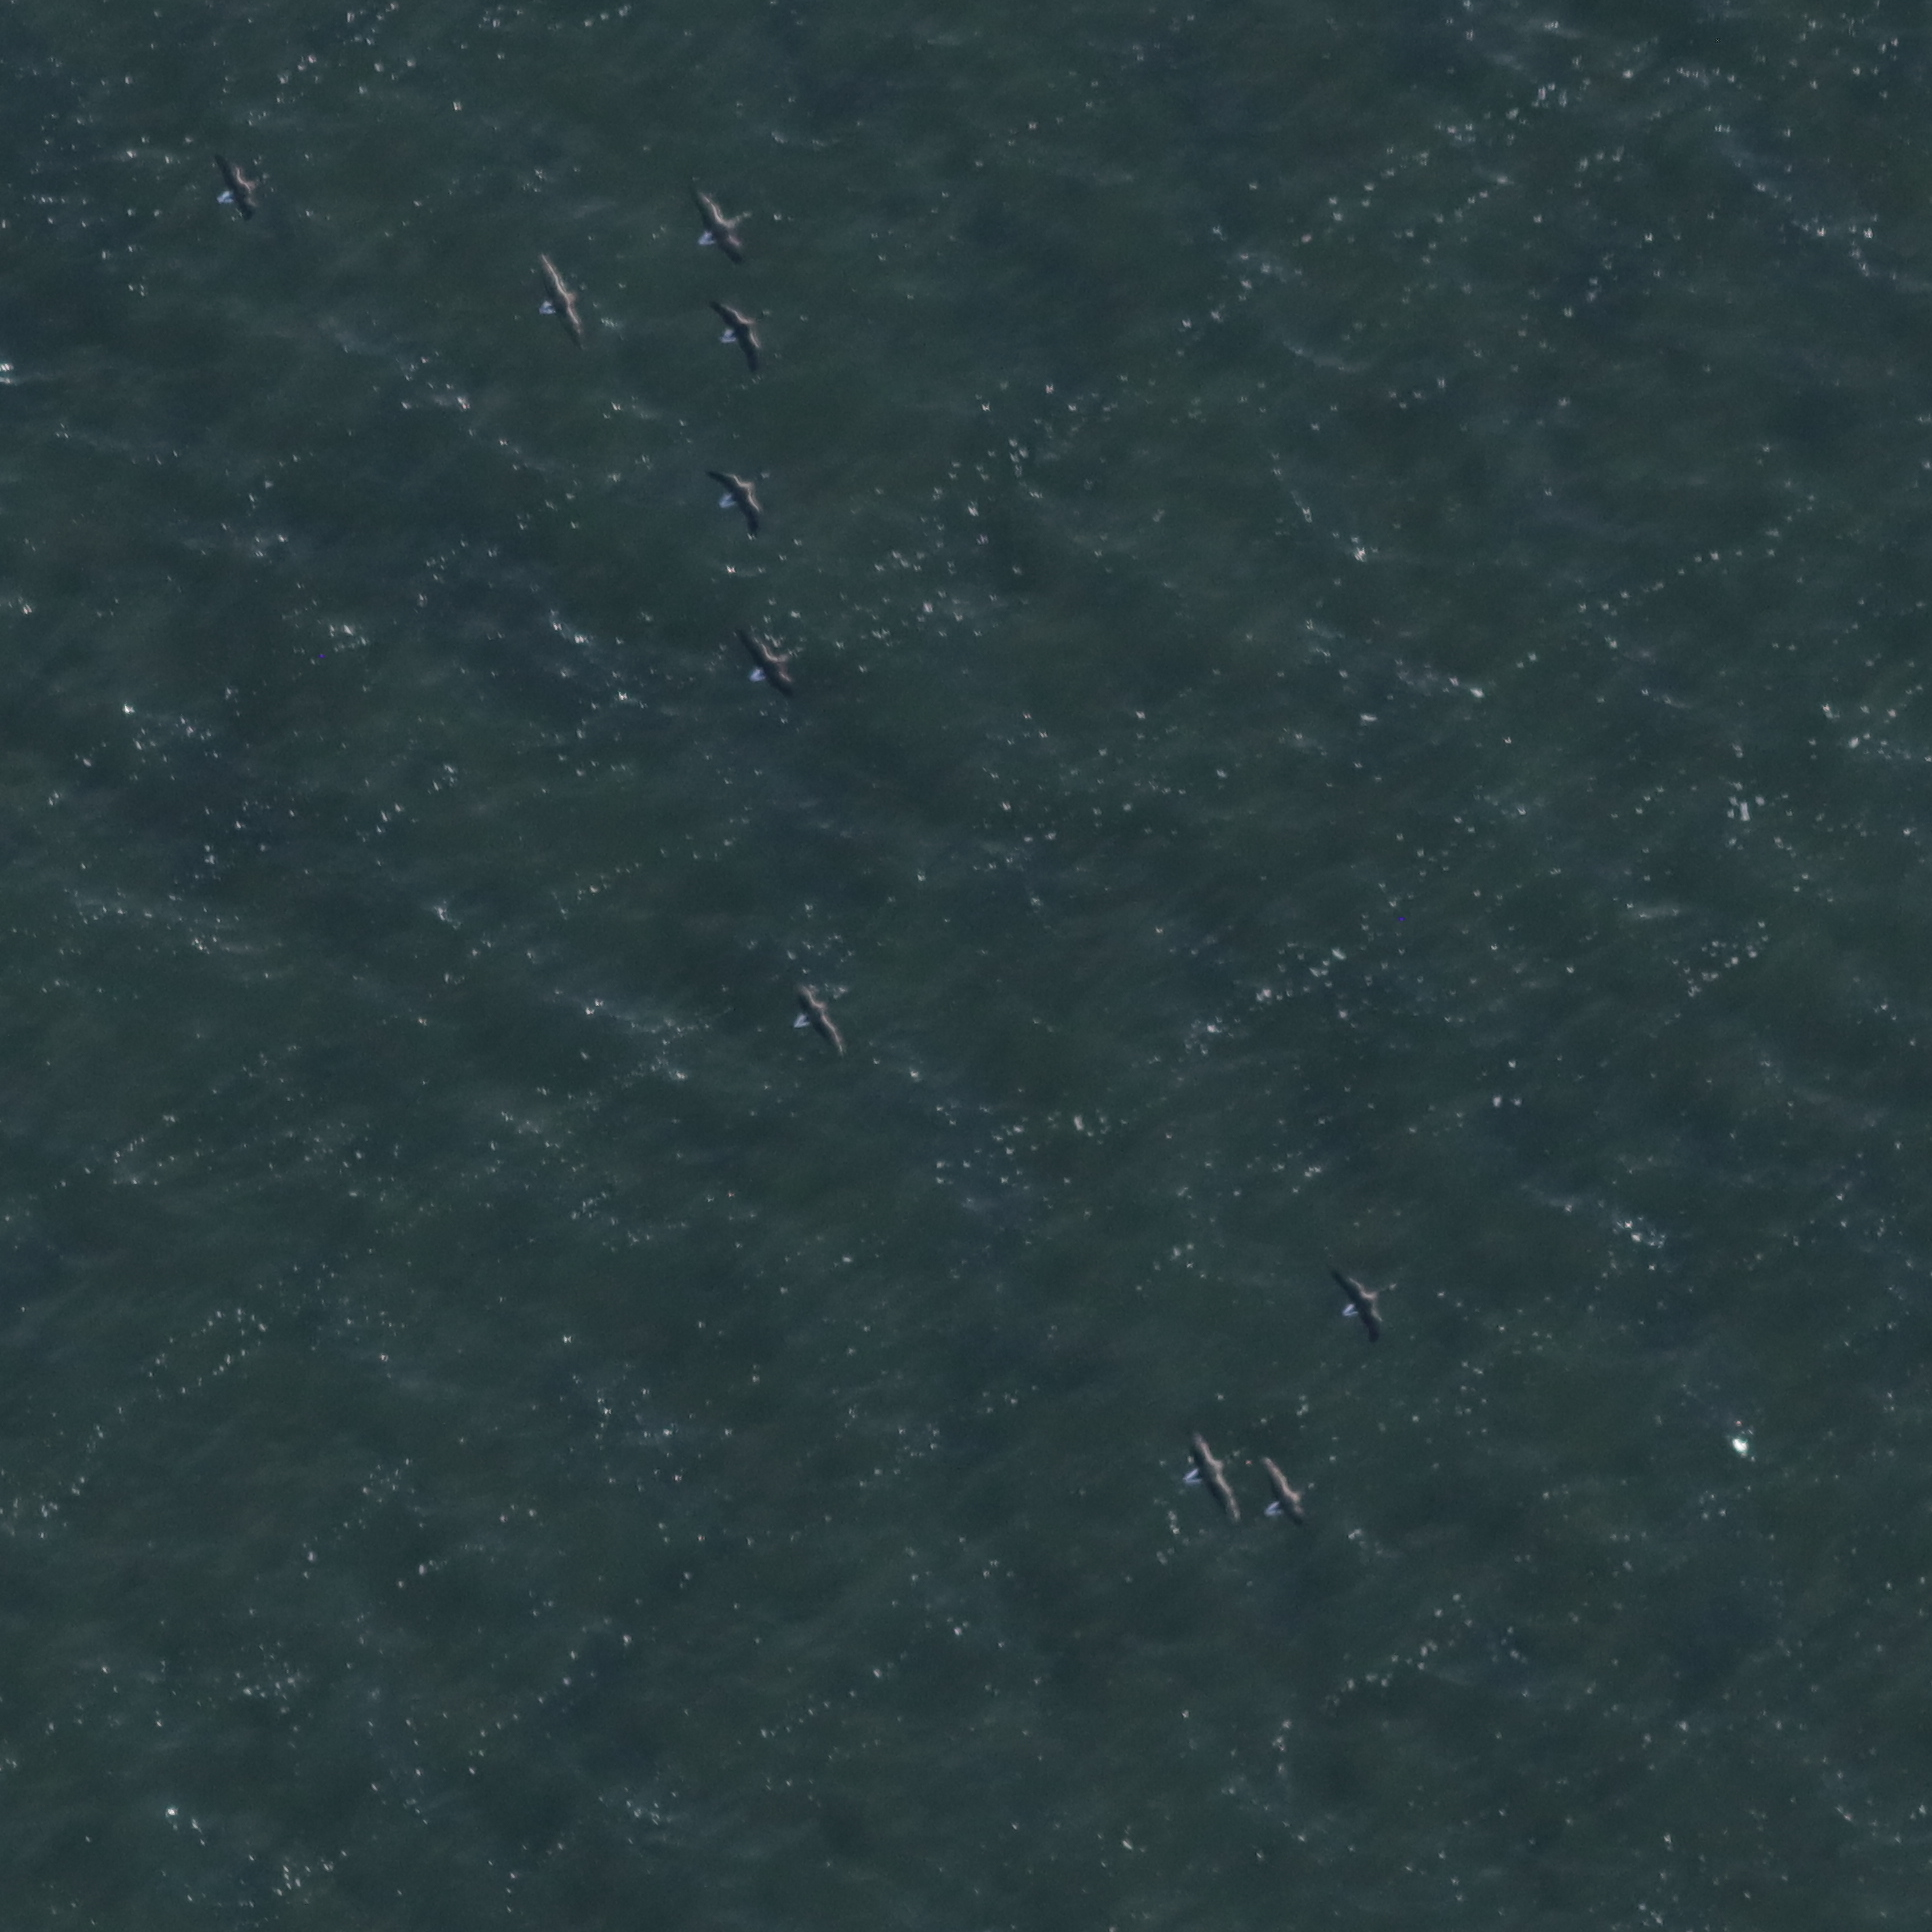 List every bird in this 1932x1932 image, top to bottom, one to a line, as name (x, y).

brant (239, 189)
brant (714, 229)
brant (560, 302)
brant (741, 328)
brant (741, 489)
brant (772, 664)
brant (811, 1015)
brant (1364, 1304)
brant (1209, 1470)
brant (1288, 1500)